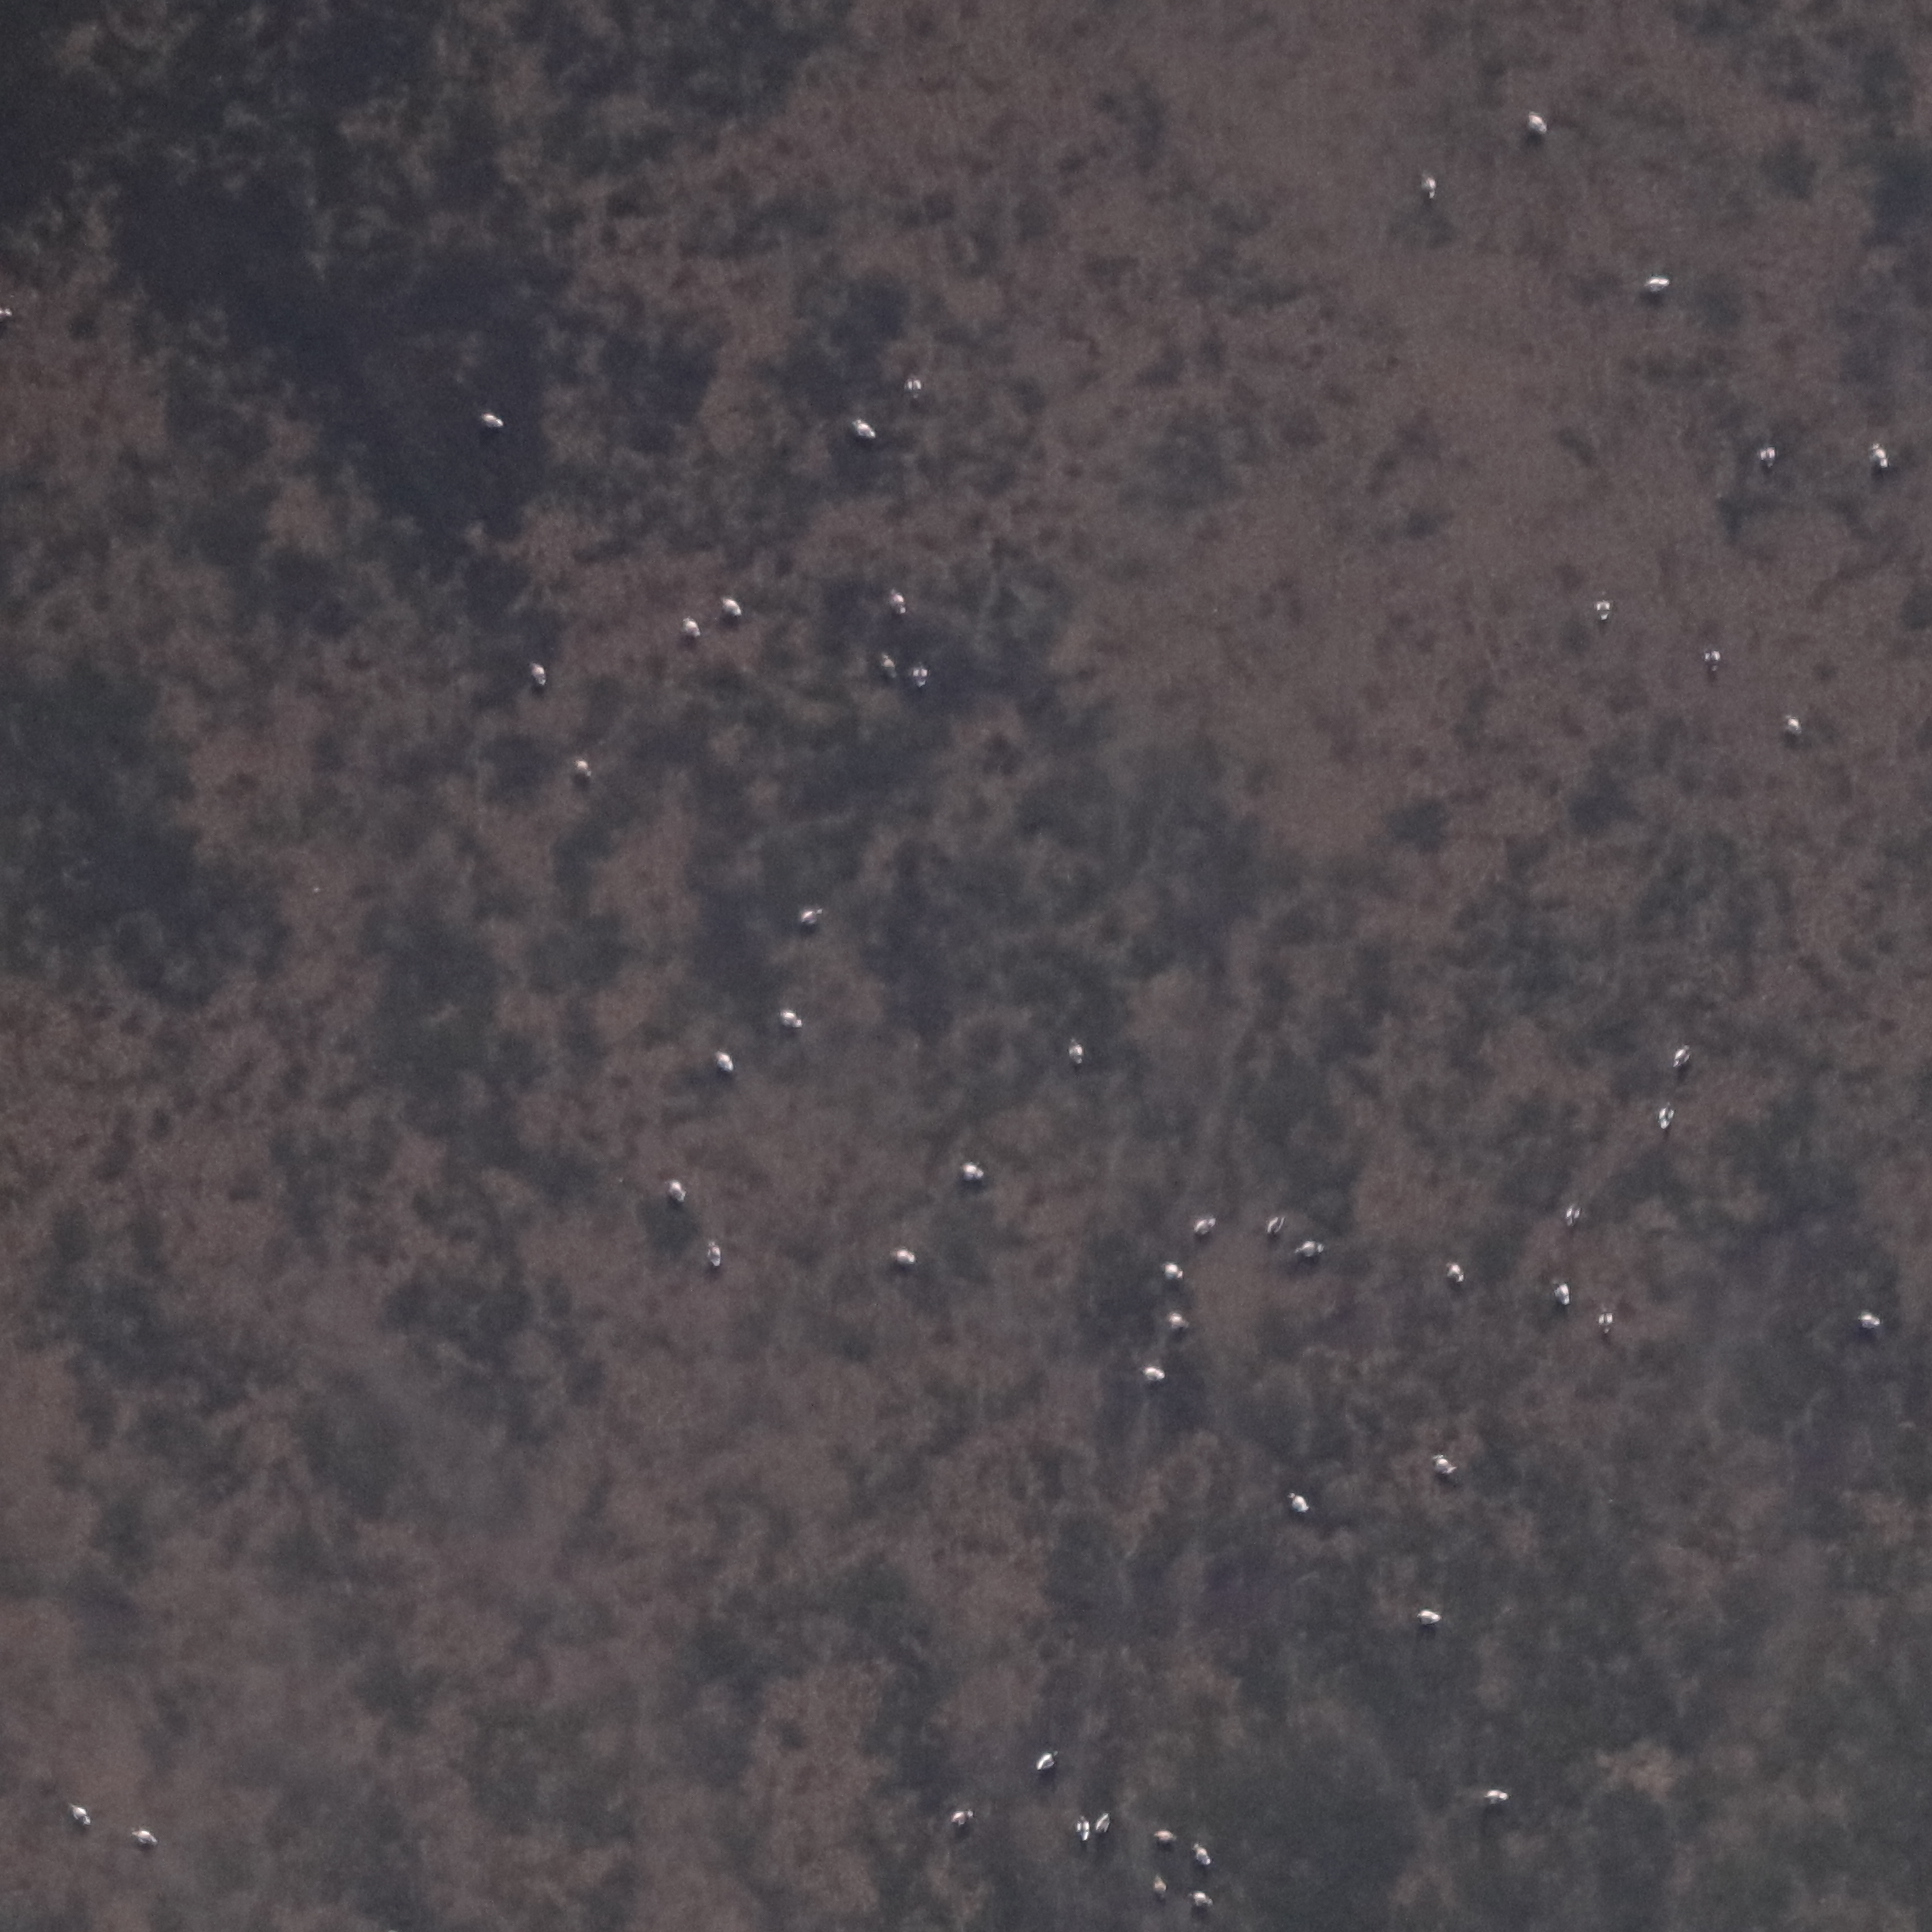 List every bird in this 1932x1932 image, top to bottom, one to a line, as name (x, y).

brant (1535, 123)
brant (1430, 185)
brant (1663, 283)
brant (916, 390)
brant (492, 423)
brant (859, 425)
brant (1767, 457)
brant (1876, 459)
brant (734, 608)
brant (899, 608)
brant (1601, 615)
brant (691, 628)
brant (1710, 655)
brant (886, 667)
brant (538, 672)
brant (918, 674)
brant (1792, 724)
brant (582, 770)
brant (810, 915)
brant (788, 1018)
brant (1085, 1052)
brant (1672, 1062)
brant (724, 1067)
brant (1663, 1113)
brant (966, 1180)
brant (672, 1194)
brant (1572, 1213)
brant (1280, 1226)
brant (1199, 1227)
brant (703, 1252)
brant (1308, 1253)
brant (916, 1261)
brant (1461, 1267)
brant (1164, 1273)
brant (1573, 1285)
brant (1612, 1317)
brant (1876, 1318)
brant (1185, 1321)
brant (1155, 1366)
brant (1447, 1464)
brant (1306, 1503)
brant (1421, 1623)
brant (1051, 1759)
brant (1494, 1799)
brant (80, 1814)
brant (1104, 1818)
brant (964, 1821)
brant (1082, 1825)
brant (1160, 1830)
brant (155, 1847)
brant (1214, 1857)
brant (1165, 1881)
brant (1206, 1904)